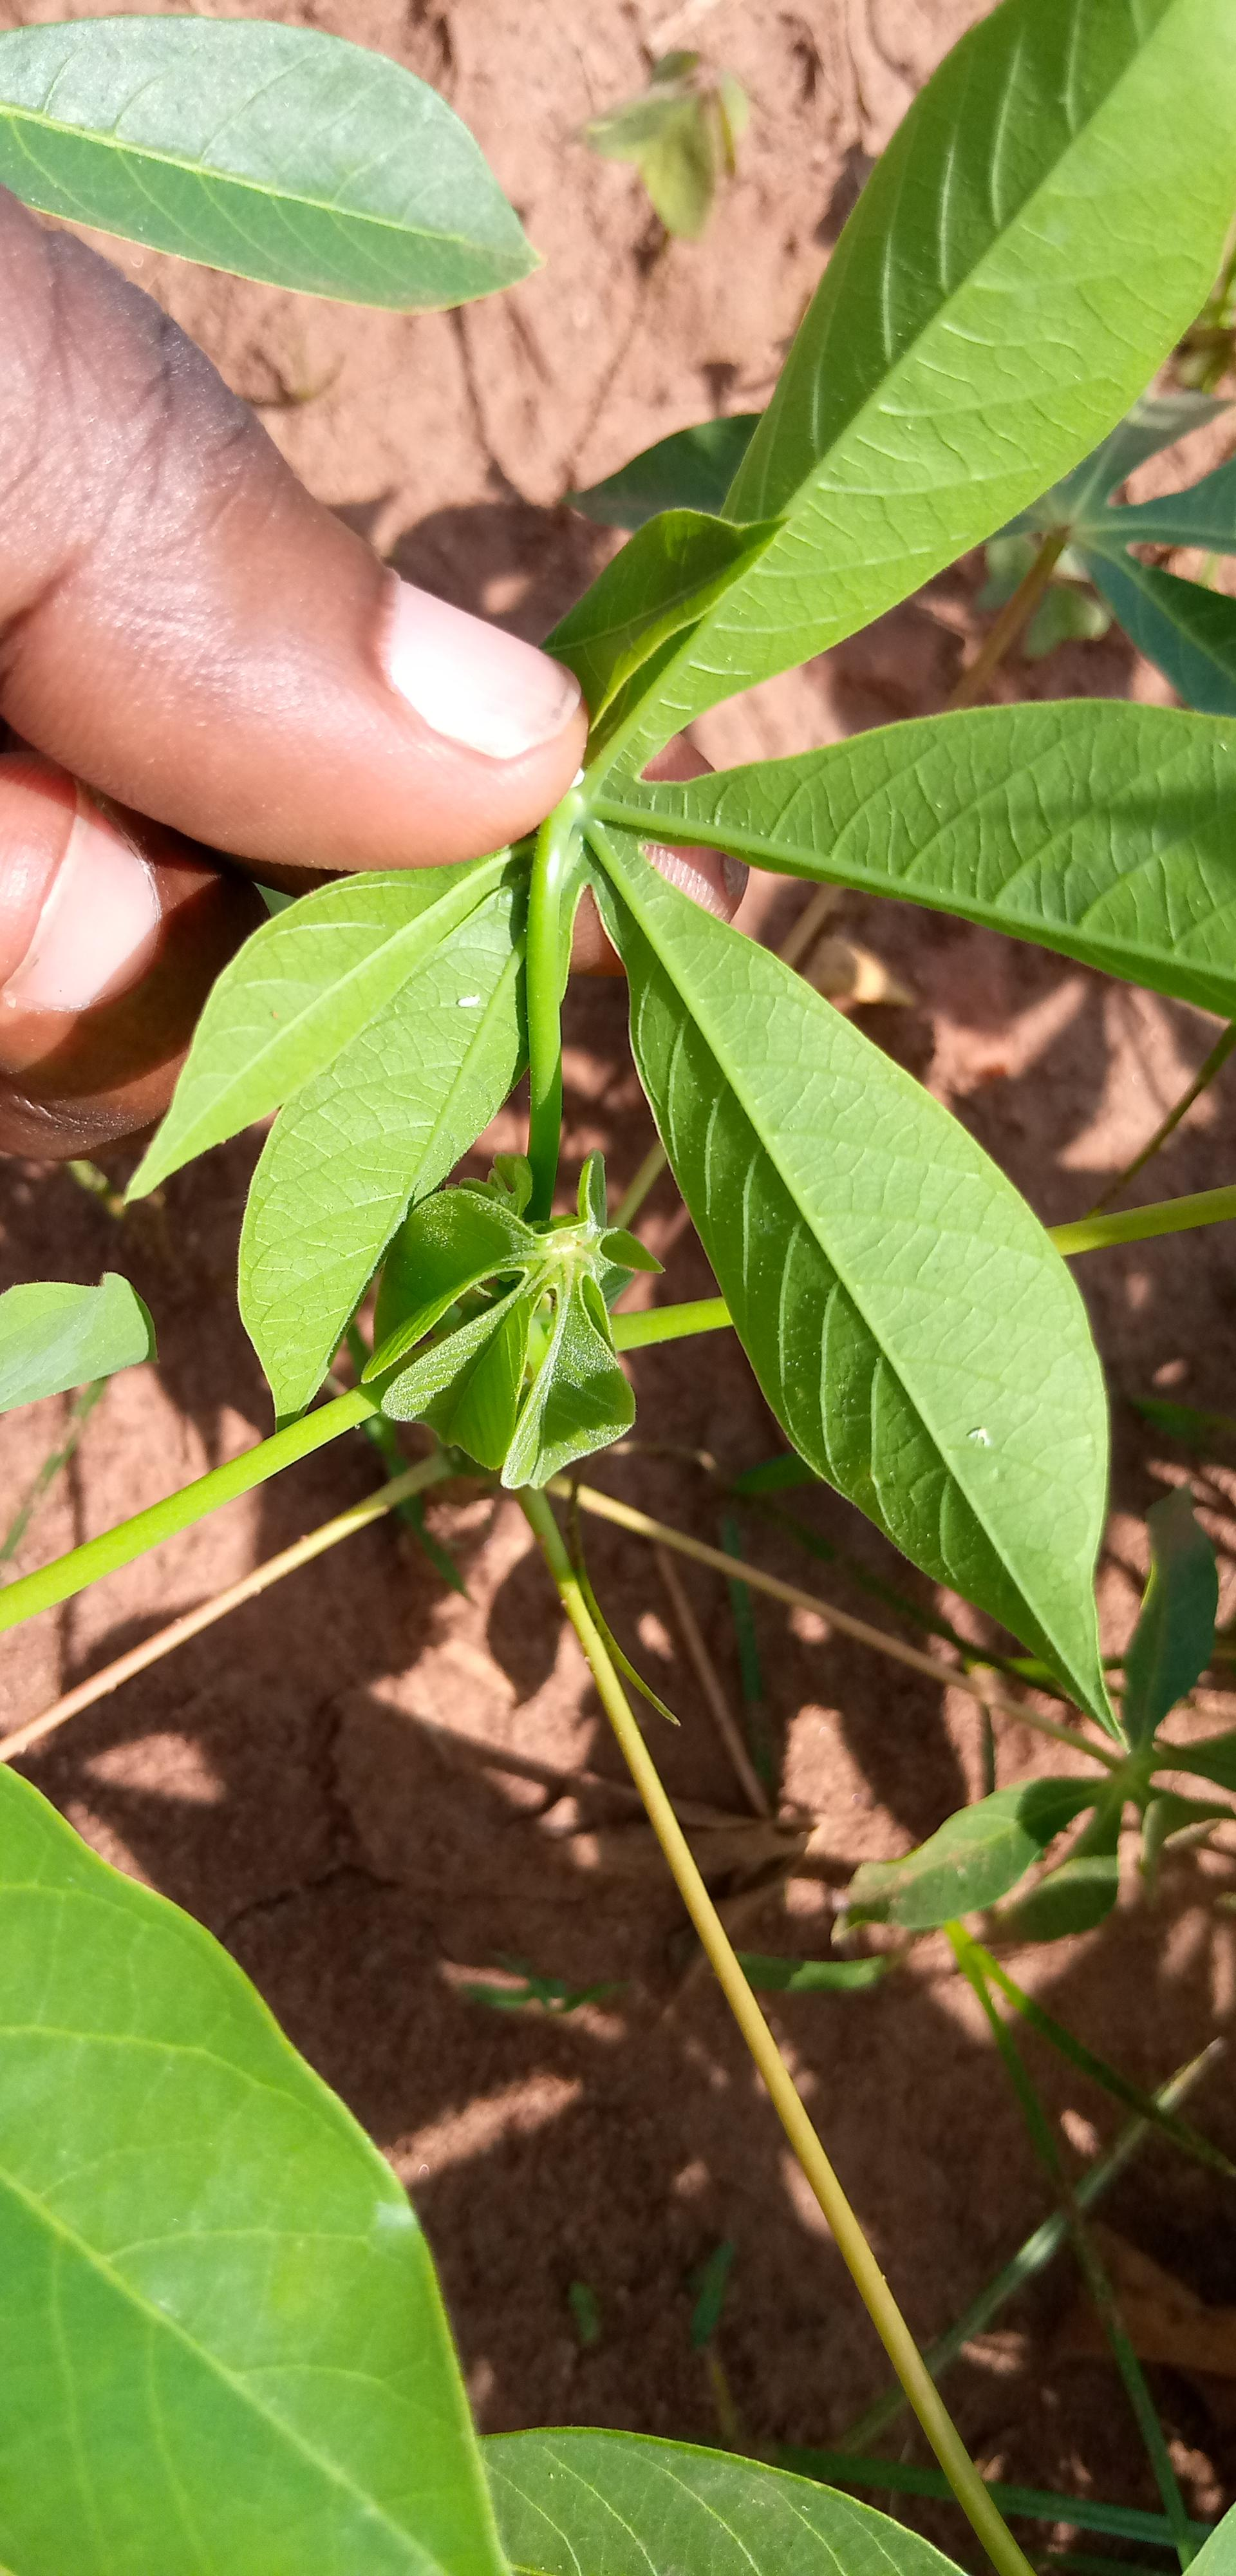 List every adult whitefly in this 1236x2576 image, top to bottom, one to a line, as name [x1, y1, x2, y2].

whitefly [448, 980, 494, 1028]
whitefly [959, 1419, 993, 1461]